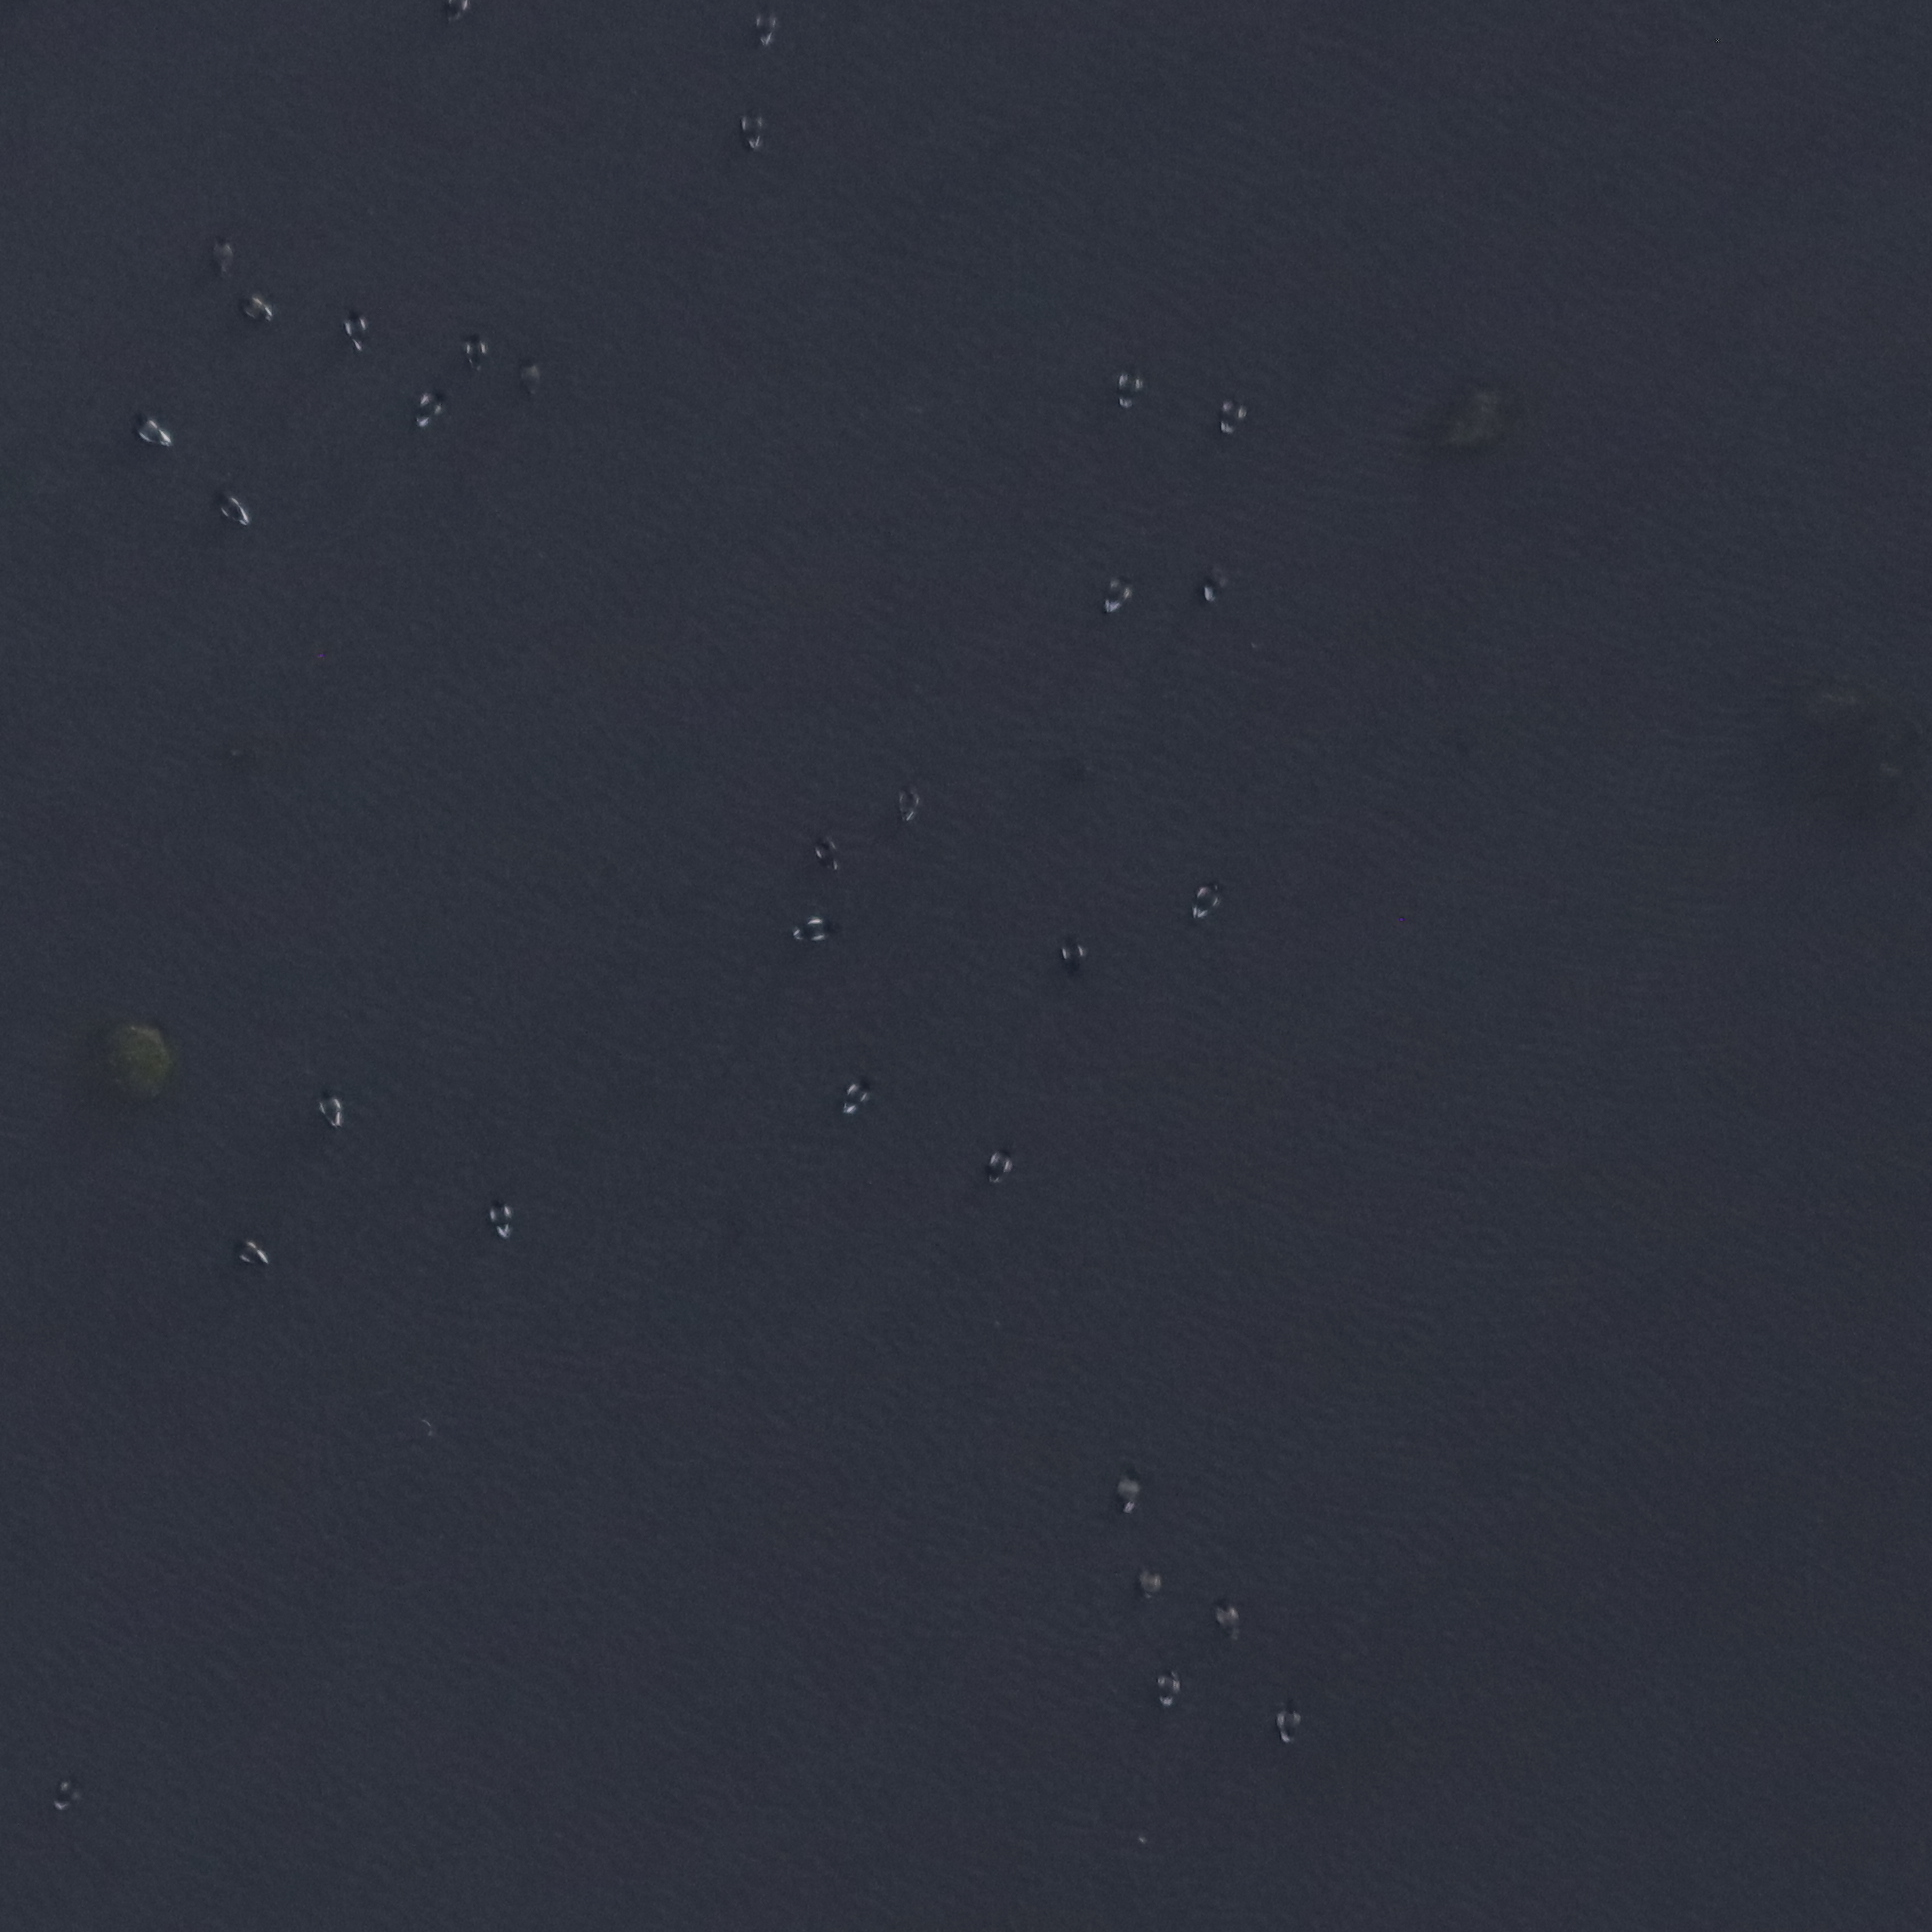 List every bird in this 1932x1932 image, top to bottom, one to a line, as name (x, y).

brant (458, 4)
brant (763, 24)
brant (751, 131)
brant (223, 255)
brant (257, 309)
brant (357, 331)
brant (477, 350)
brant (530, 373)
brant (1130, 386)
brant (428, 410)
brant (1234, 412)
brant (148, 429)
brant (231, 510)
brant (1213, 585)
brant (1118, 595)
brant (907, 802)
brant (825, 855)
brant (1206, 899)
brant (814, 930)
brant (1072, 954)
brant (856, 1096)
brant (328, 1109)
brant (1001, 1166)
brant (502, 1217)
brant (249, 1250)
brant (1128, 1493)
brant (1147, 1582)
brant (1224, 1614)
brant (1172, 1688)
brant (1288, 1722)
brant (64, 1793)